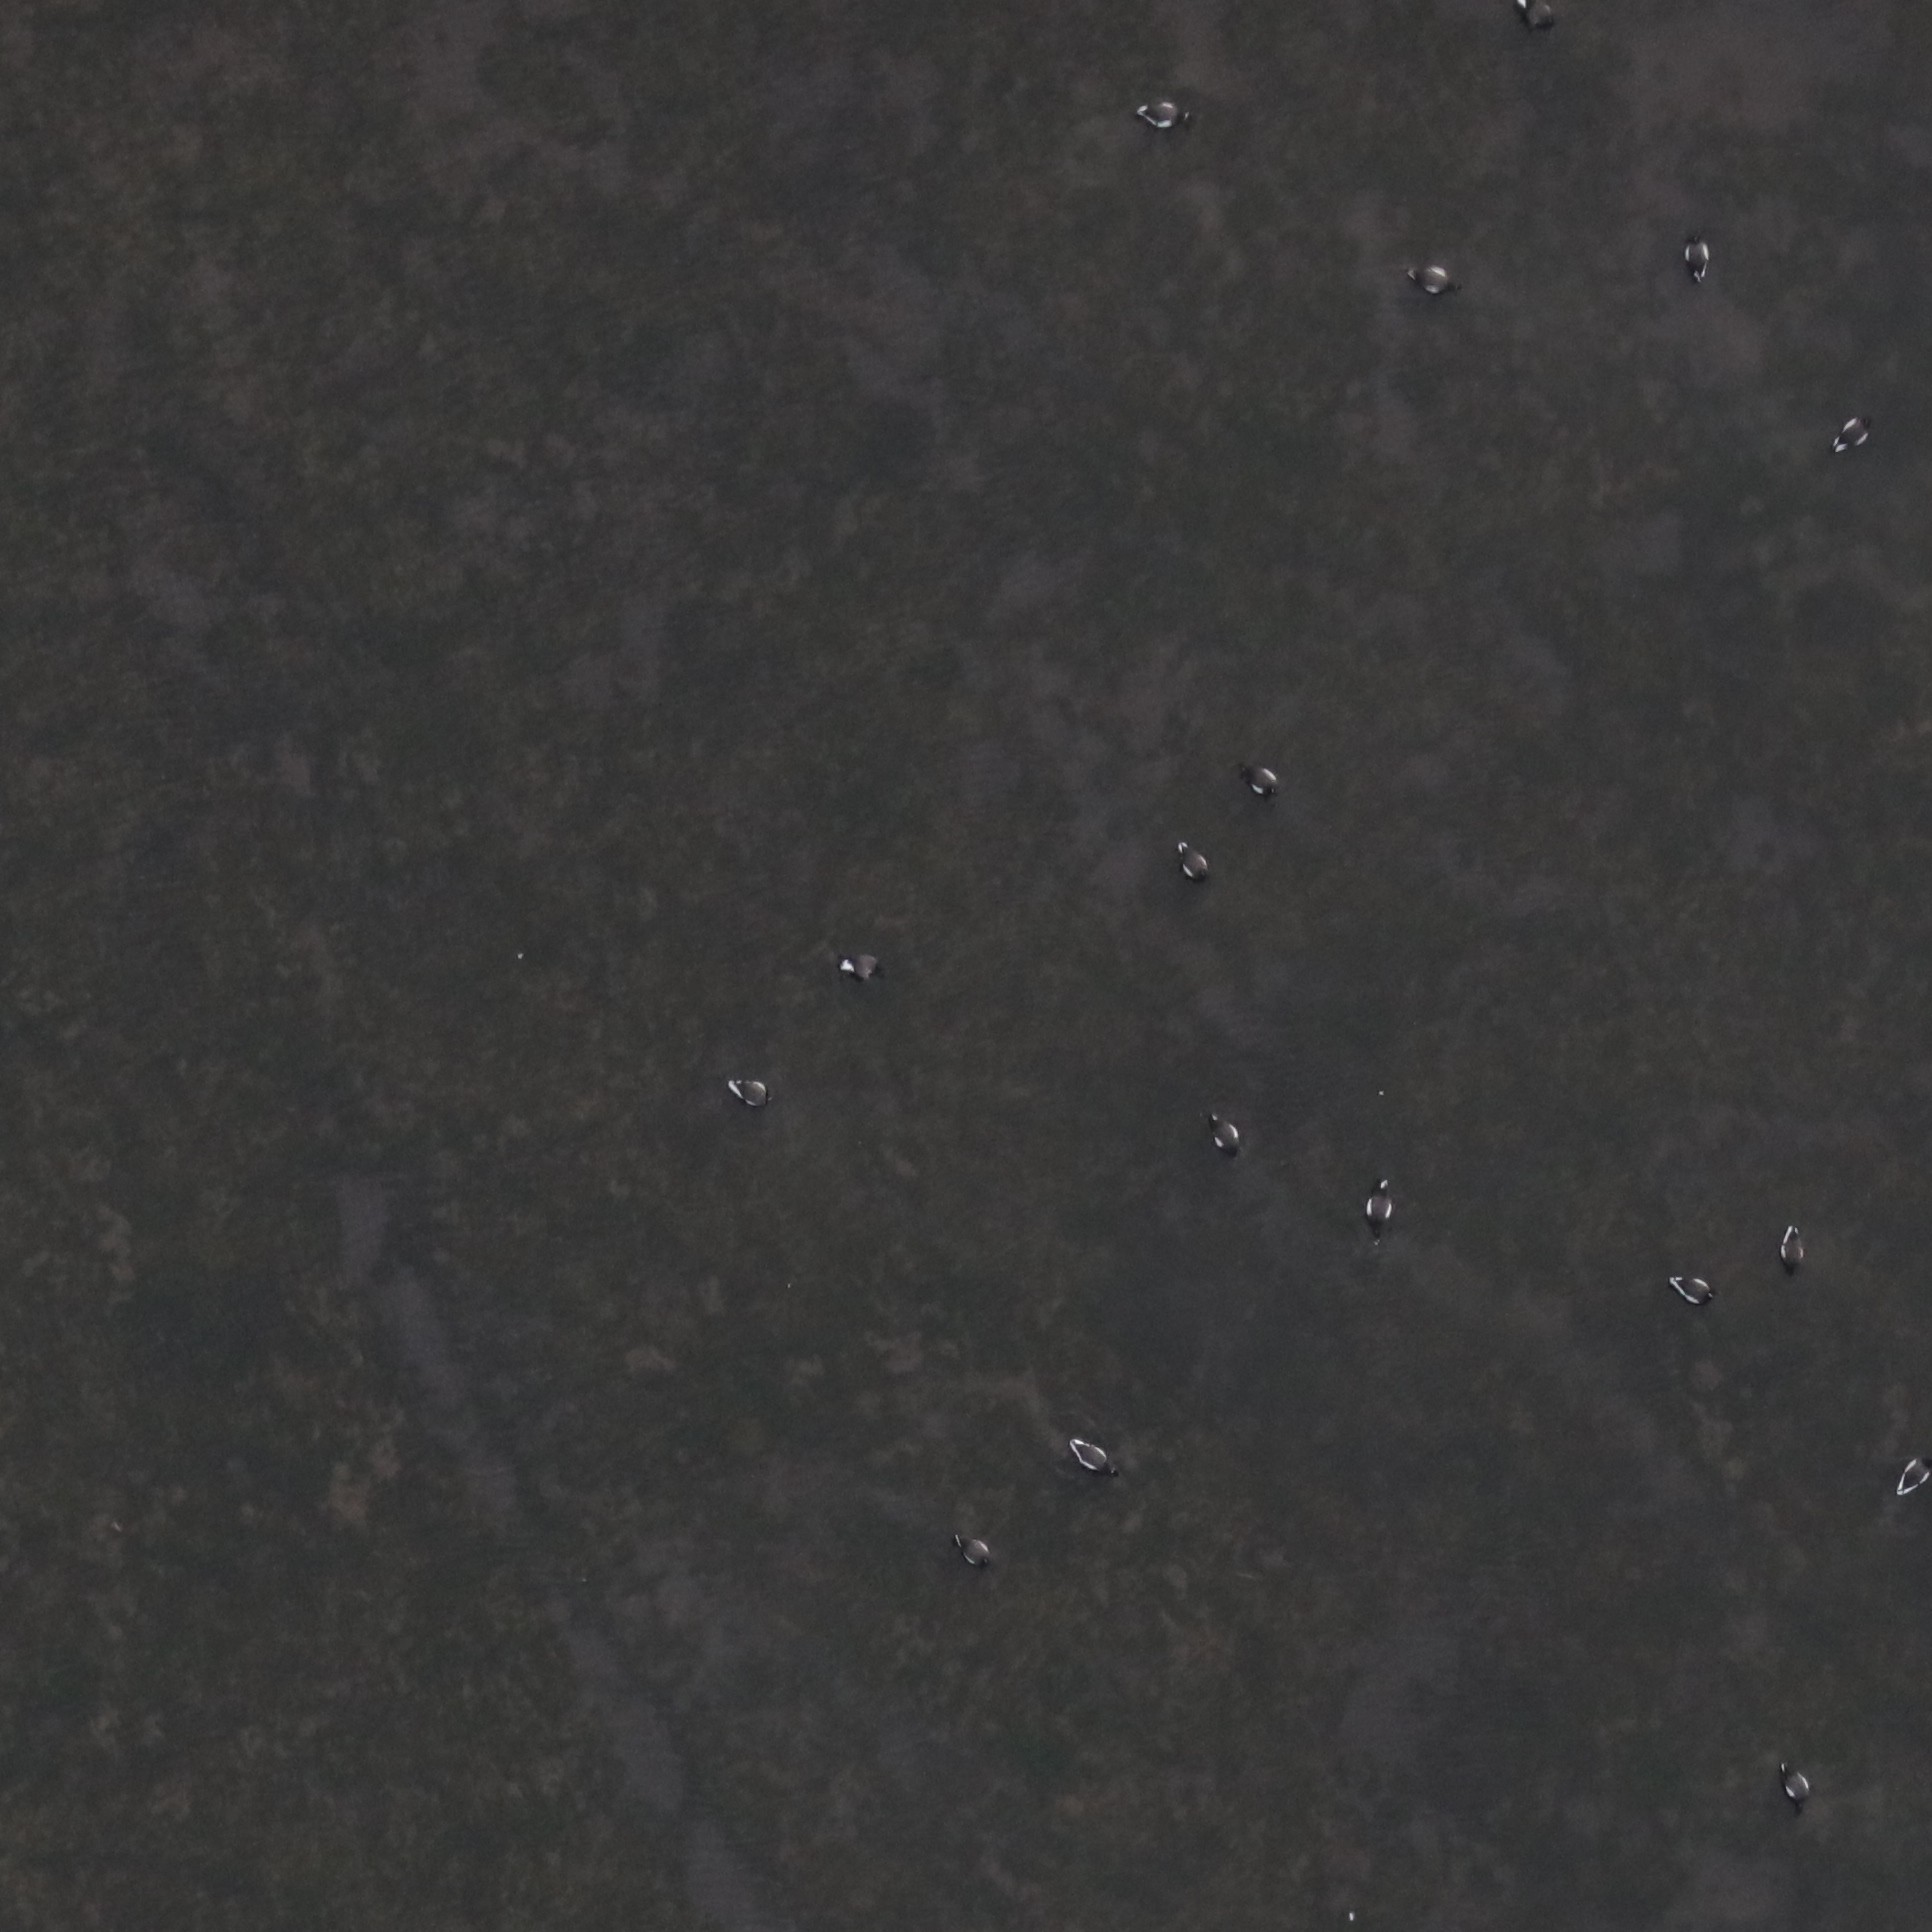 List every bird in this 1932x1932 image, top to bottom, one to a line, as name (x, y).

brant (1163, 114)
brant (1699, 257)
brant (1433, 279)
brant (1853, 434)
brant (1265, 780)
brant (1193, 864)
brant (859, 969)
brant (751, 1092)
brant (1226, 1135)
brant (1380, 1206)
brant (1793, 1251)
brant (1694, 1289)
brant (1092, 1458)
brant (1916, 1474)
brant (974, 1551)
brant (1796, 1786)